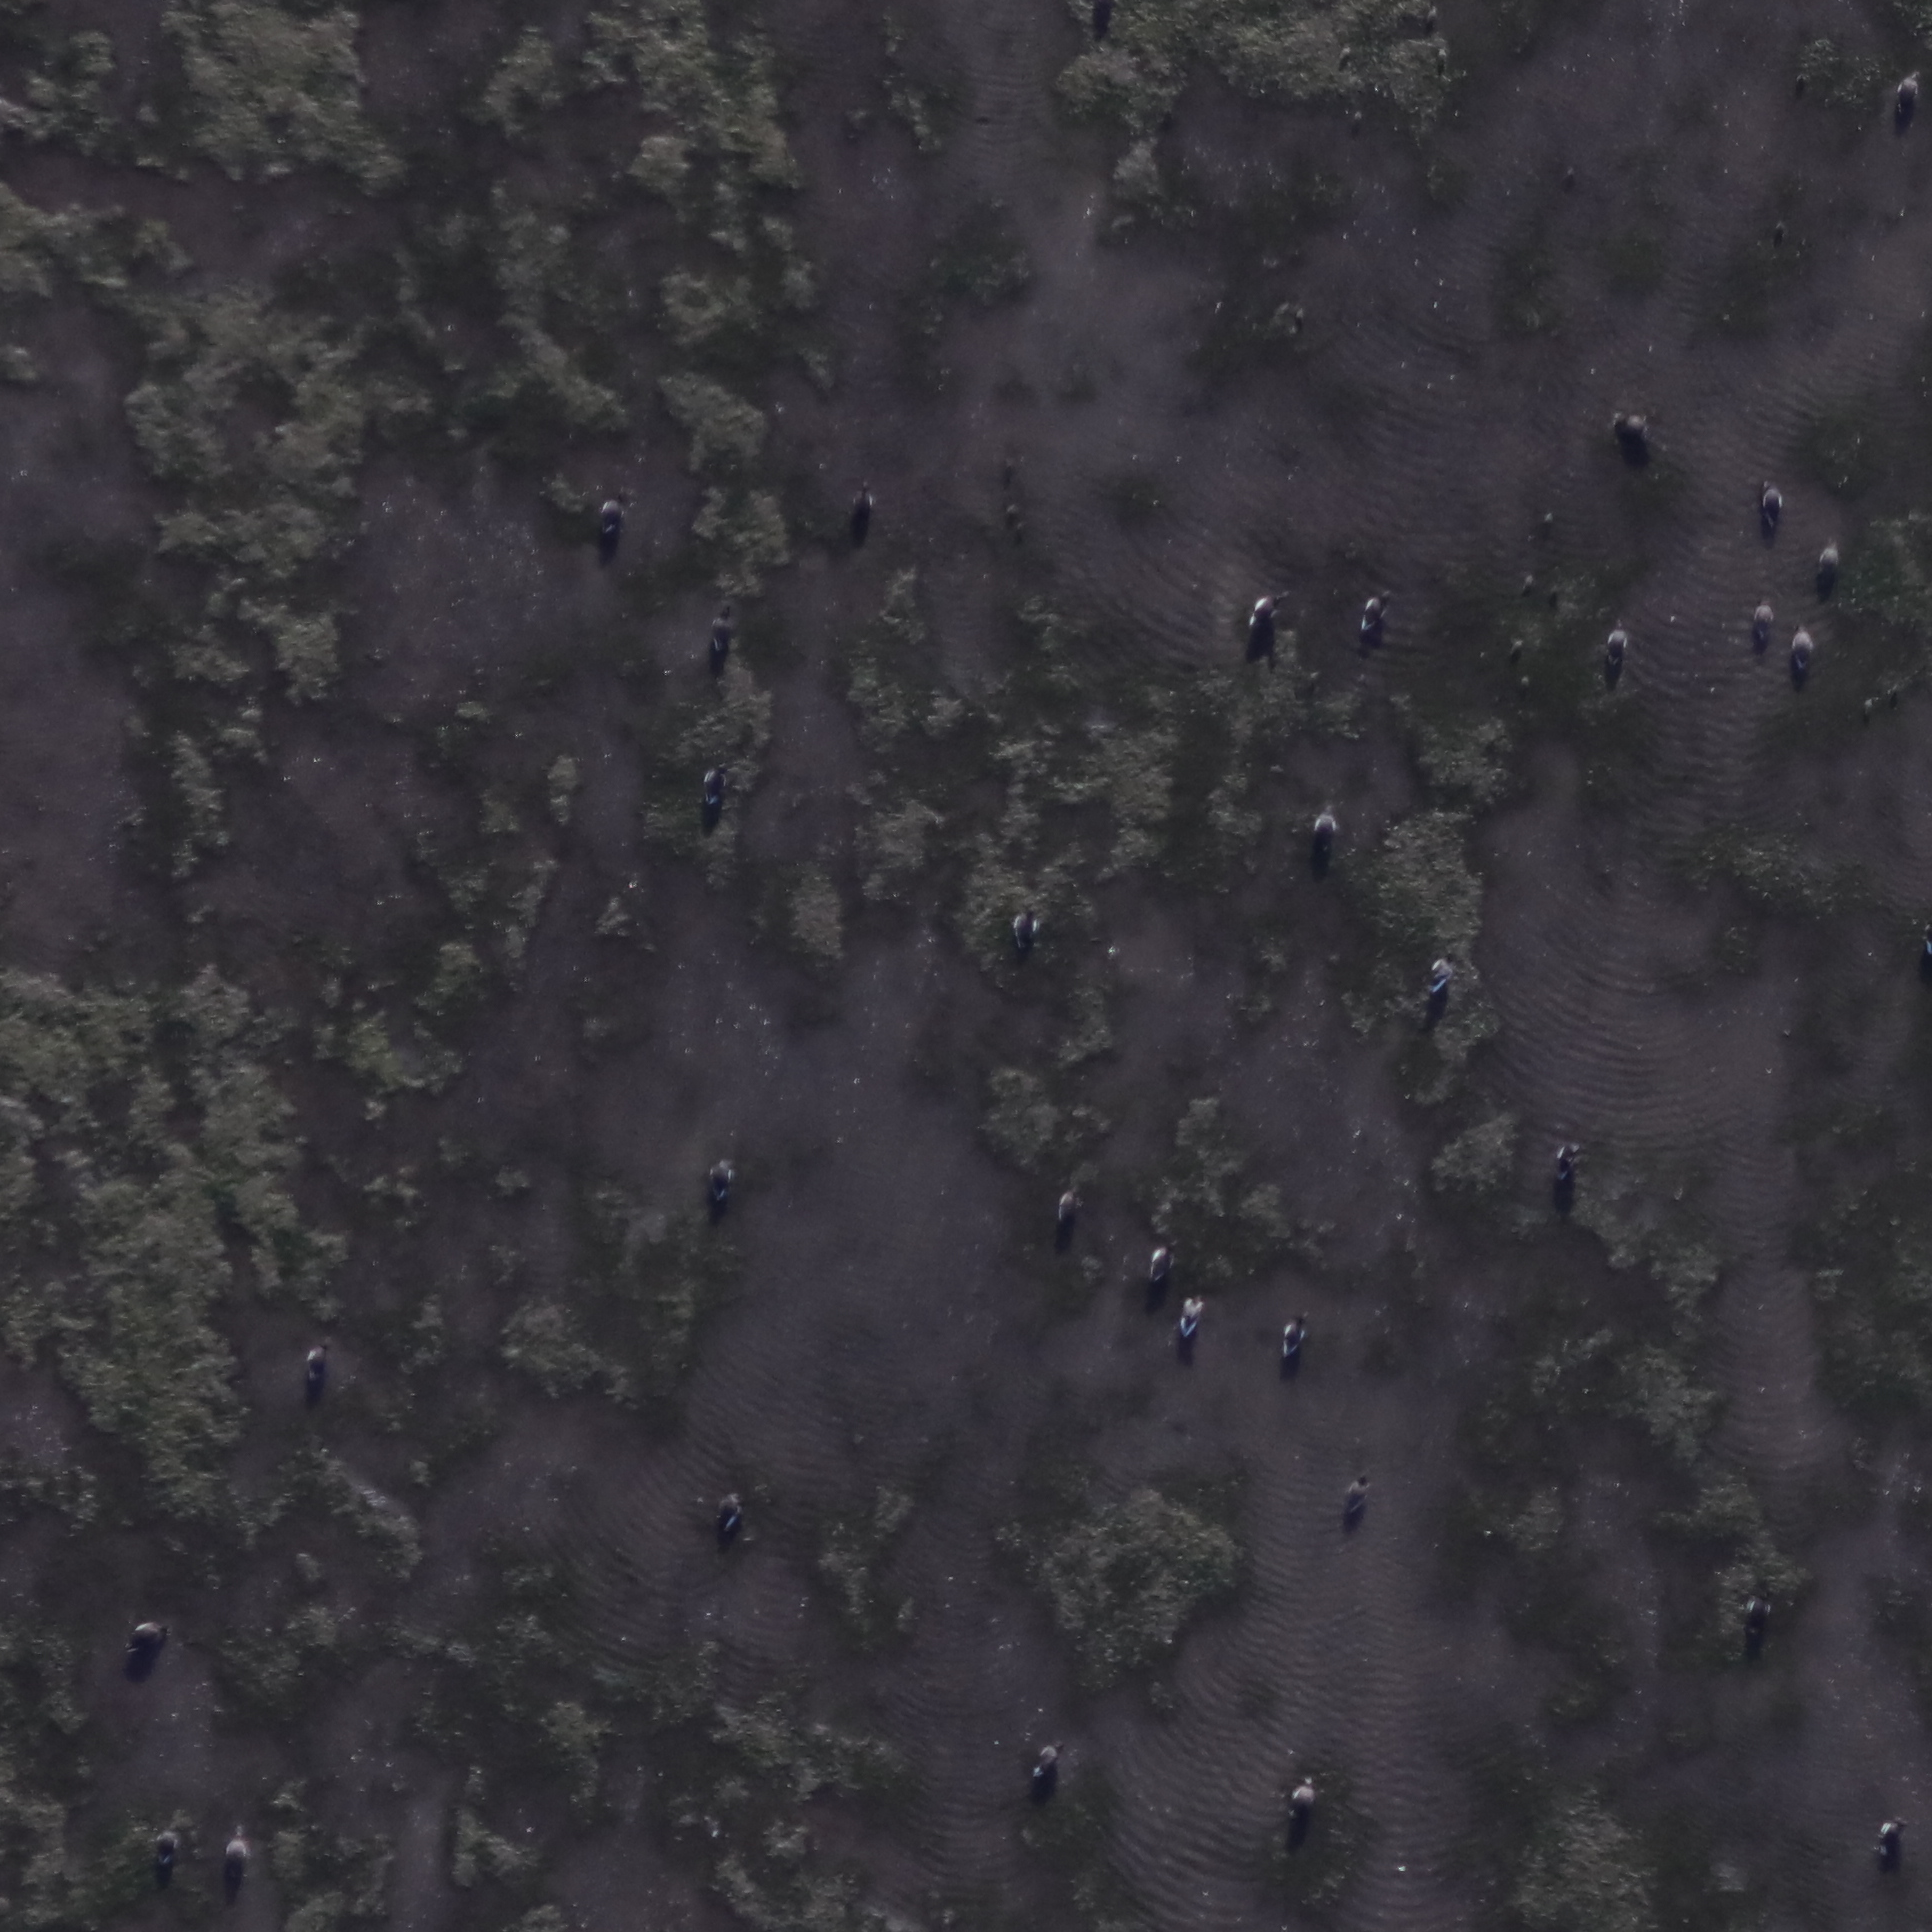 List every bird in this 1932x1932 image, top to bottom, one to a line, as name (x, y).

brant (1911, 84)
brant (1622, 431)
brant (1771, 502)
brant (865, 506)
brant (609, 508)
brant (1832, 563)
brant (1265, 609)
brant (1375, 612)
brant (1762, 620)
brant (720, 632)
brant (1614, 640)
brant (1805, 646)
brant (713, 790)
brant (1328, 821)
brant (1026, 930)
brant (1443, 968)
brant (1570, 1163)
brant (719, 1176)
brant (1070, 1206)
brant (1162, 1264)
brant (1195, 1323)
brant (1293, 1328)
brant (321, 1361)
brant (1357, 1494)
brant (735, 1495)
brant (1752, 1603)
brant (147, 1636)
brant (1043, 1760)
brant (1305, 1805)
brant (1889, 1832)
brant (163, 1845)
brant (243, 1847)